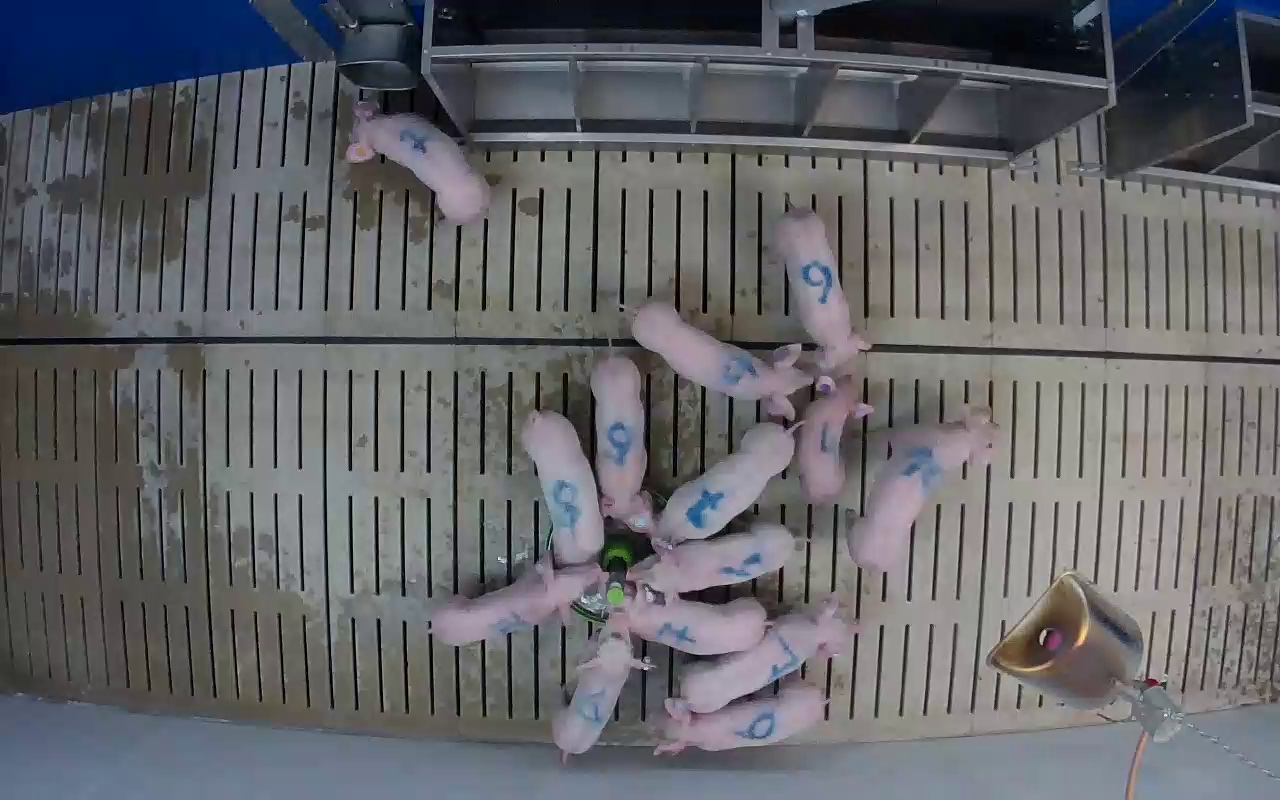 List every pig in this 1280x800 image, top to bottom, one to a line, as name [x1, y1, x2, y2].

pig [343, 100, 494, 226]
pig [771, 193, 873, 374]
pig [617, 298, 816, 422]
pig [590, 356, 653, 531]
pig [795, 373, 875, 507]
pig [844, 402, 1002, 577]
pig [521, 406, 606, 570]
pig [624, 419, 807, 549]
pig [624, 521, 812, 606]
pig [426, 551, 607, 646]
pig [606, 582, 777, 658]
pig [677, 590, 866, 716]
pig [551, 611, 659, 765]
pig [647, 669, 834, 756]